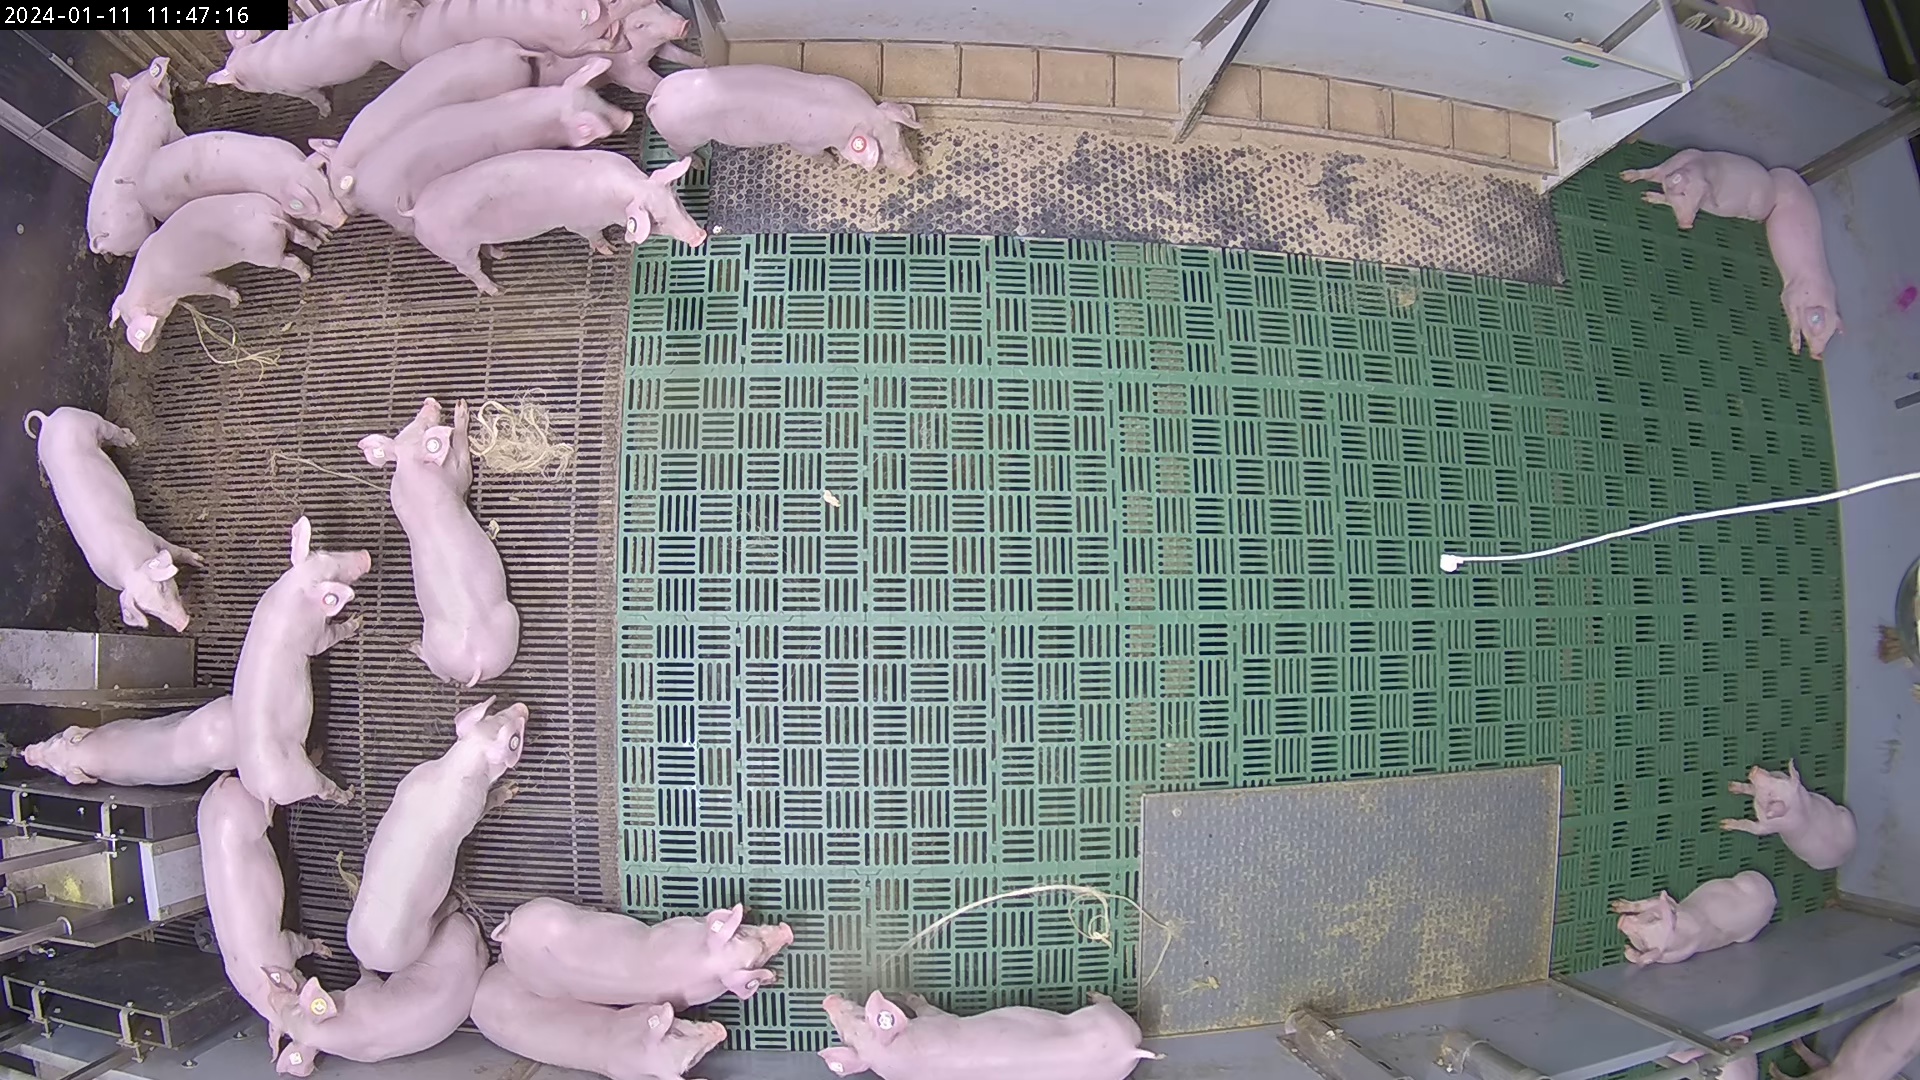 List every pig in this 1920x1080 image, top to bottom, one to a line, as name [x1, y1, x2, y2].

pig [206, 0, 425, 120]
pig [292, 0, 338, 25]
pig [399, 0, 659, 71]
pig [1712, 1, 1770, 58]
pig [533, 2, 705, 95]
pig [310, 36, 544, 216]
pig [88, 56, 187, 259]
pig [347, 56, 633, 244]
pig [646, 62, 924, 182]
pig [126, 129, 348, 246]
pig [394, 147, 709, 299]
pig [1618, 147, 1779, 230]
pig [1767, 165, 1845, 364]
pig [111, 192, 318, 352]
pig [359, 395, 521, 687]
pig [21, 404, 201, 637]
pig [233, 513, 372, 830]
pig [21, 691, 236, 786]
pig [342, 697, 530, 972]
pig [1719, 757, 1855, 873]
pig [194, 773, 331, 1061]
pig [1612, 870, 1776, 966]
pig [488, 898, 796, 1012]
pig [266, 912, 491, 1076]
pig [471, 954, 727, 1080]
pig [1765, 988, 1920, 1078]
pig [815, 989, 1161, 1079]
pig [1667, 1030, 1758, 1080]